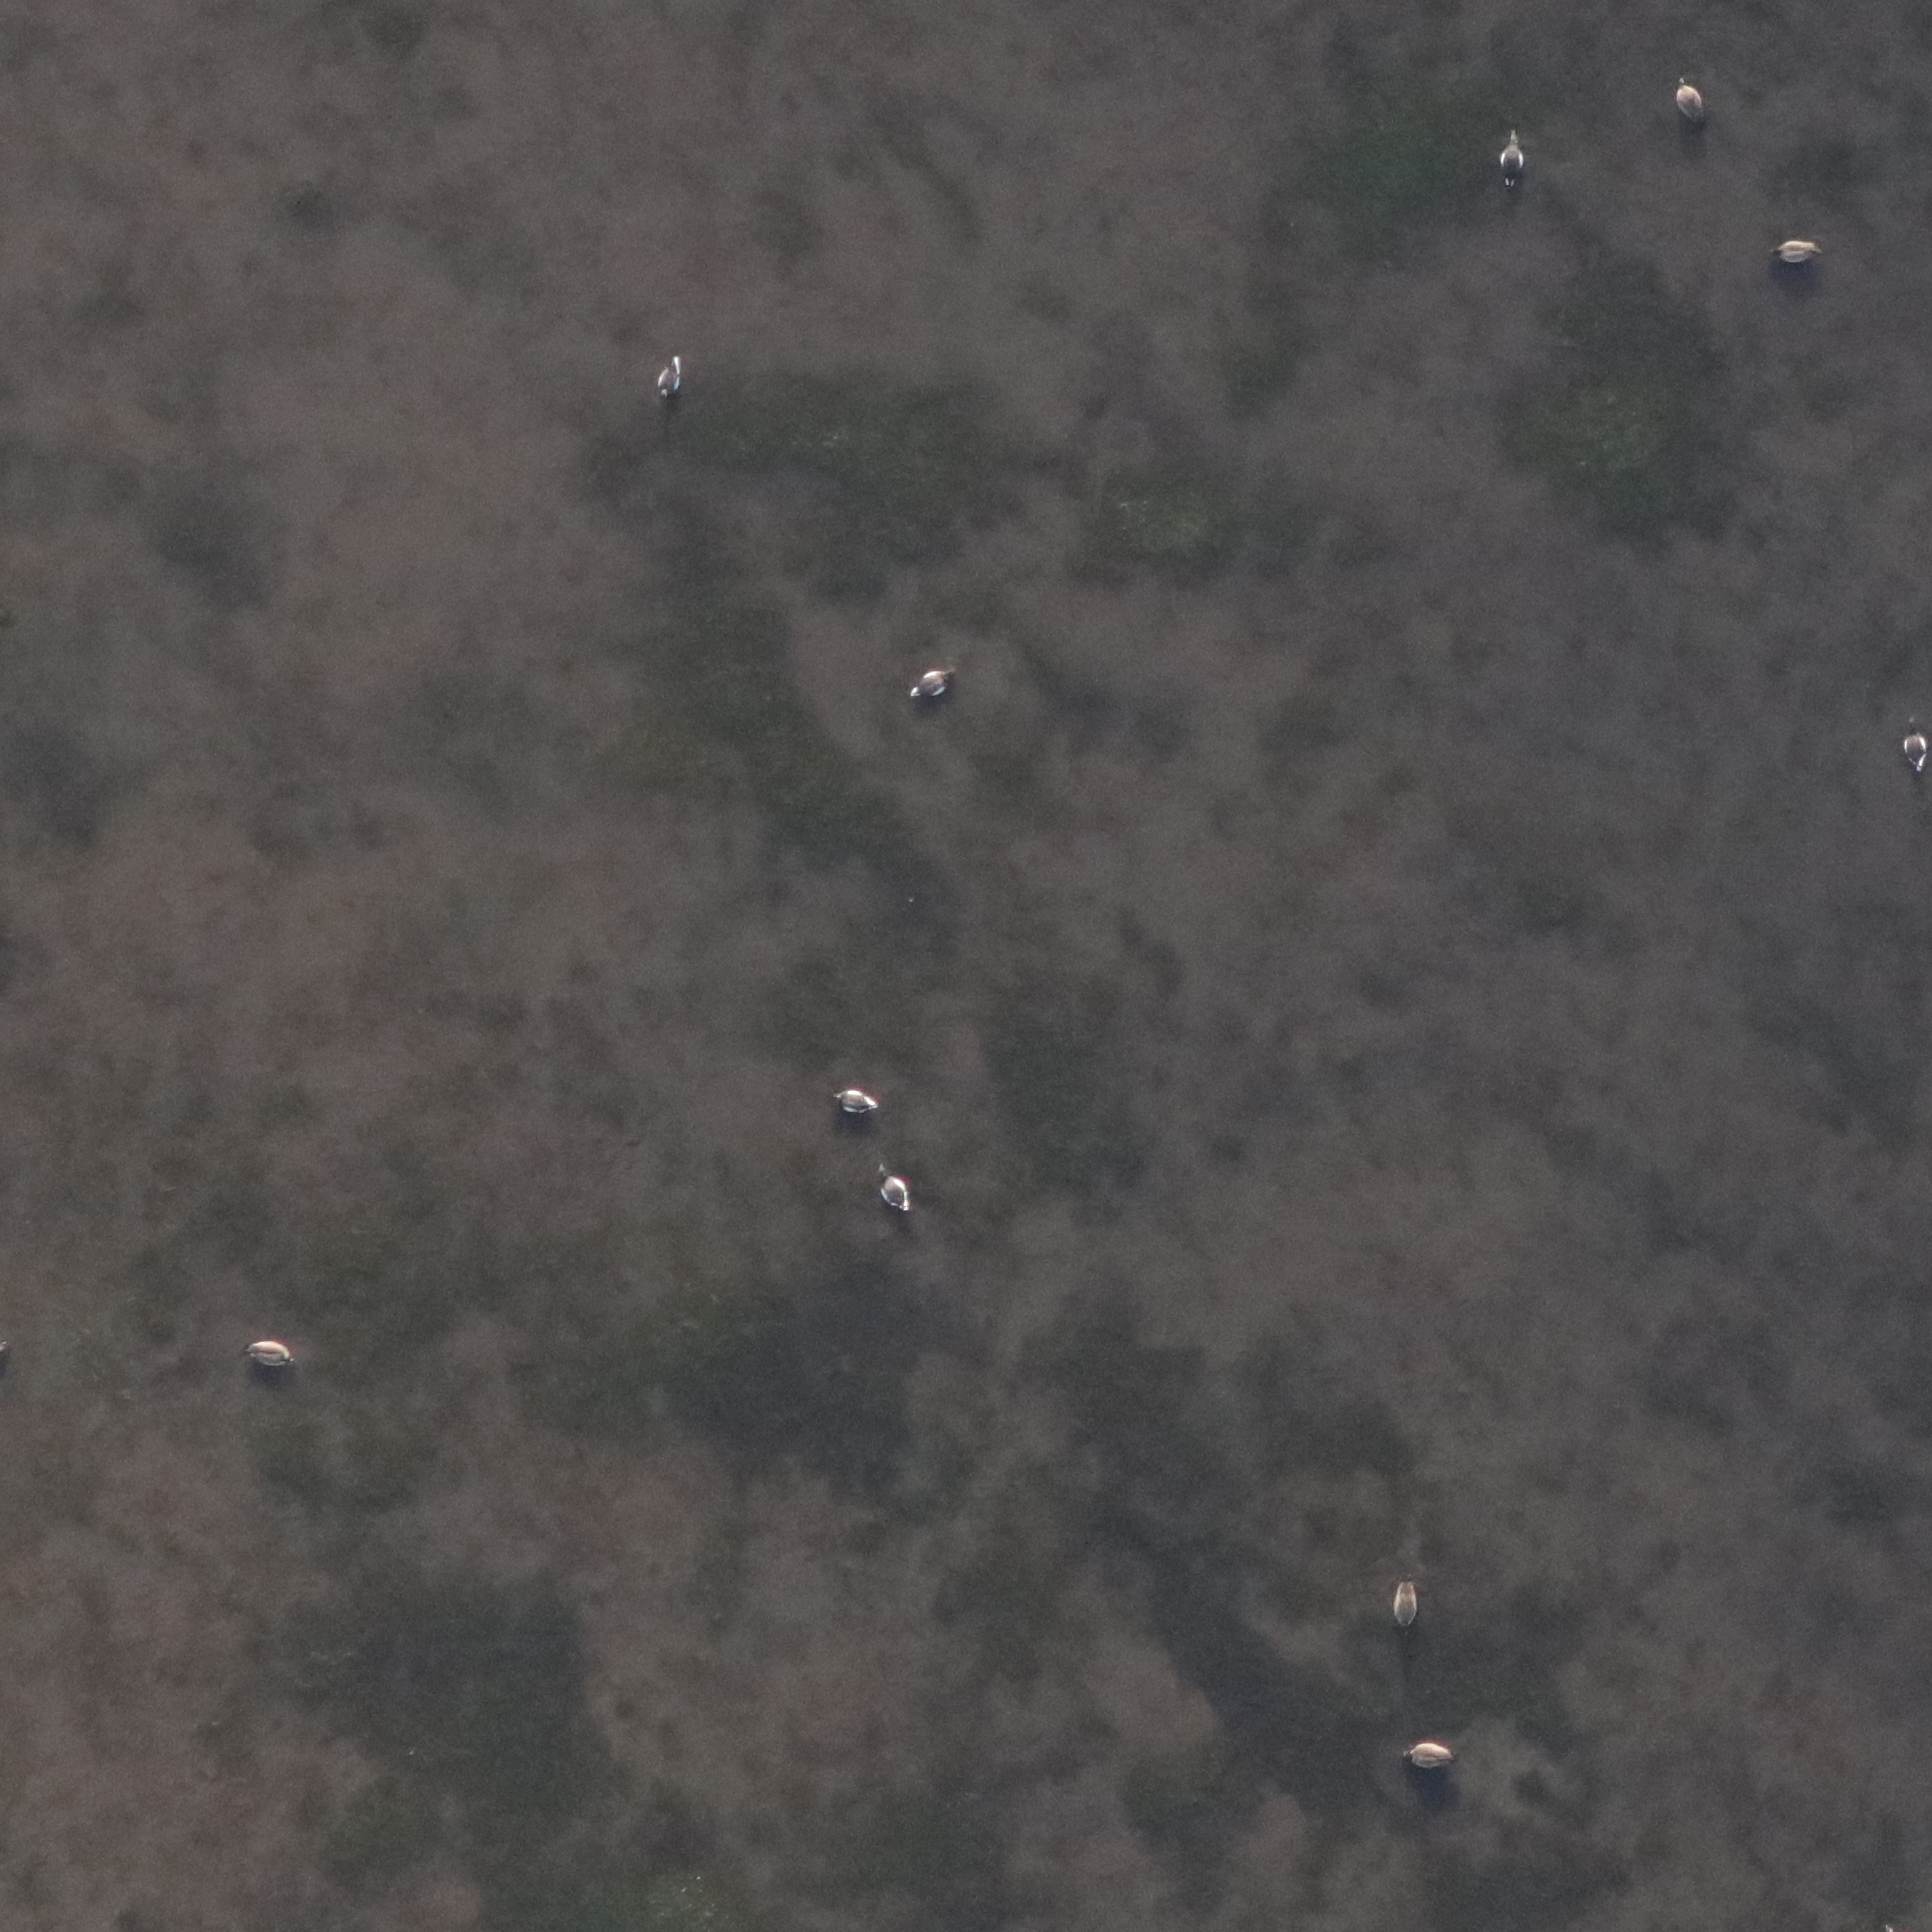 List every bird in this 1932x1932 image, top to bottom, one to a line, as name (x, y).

Canada goose (1689, 100)
brant (1513, 157)
Canada goose (1797, 251)
brant (667, 377)
brant (931, 684)
brant (1916, 747)
brant (855, 1102)
brant (893, 1191)
Canada goose (269, 1353)
Canada goose (1406, 1605)
Canada goose (1431, 1757)